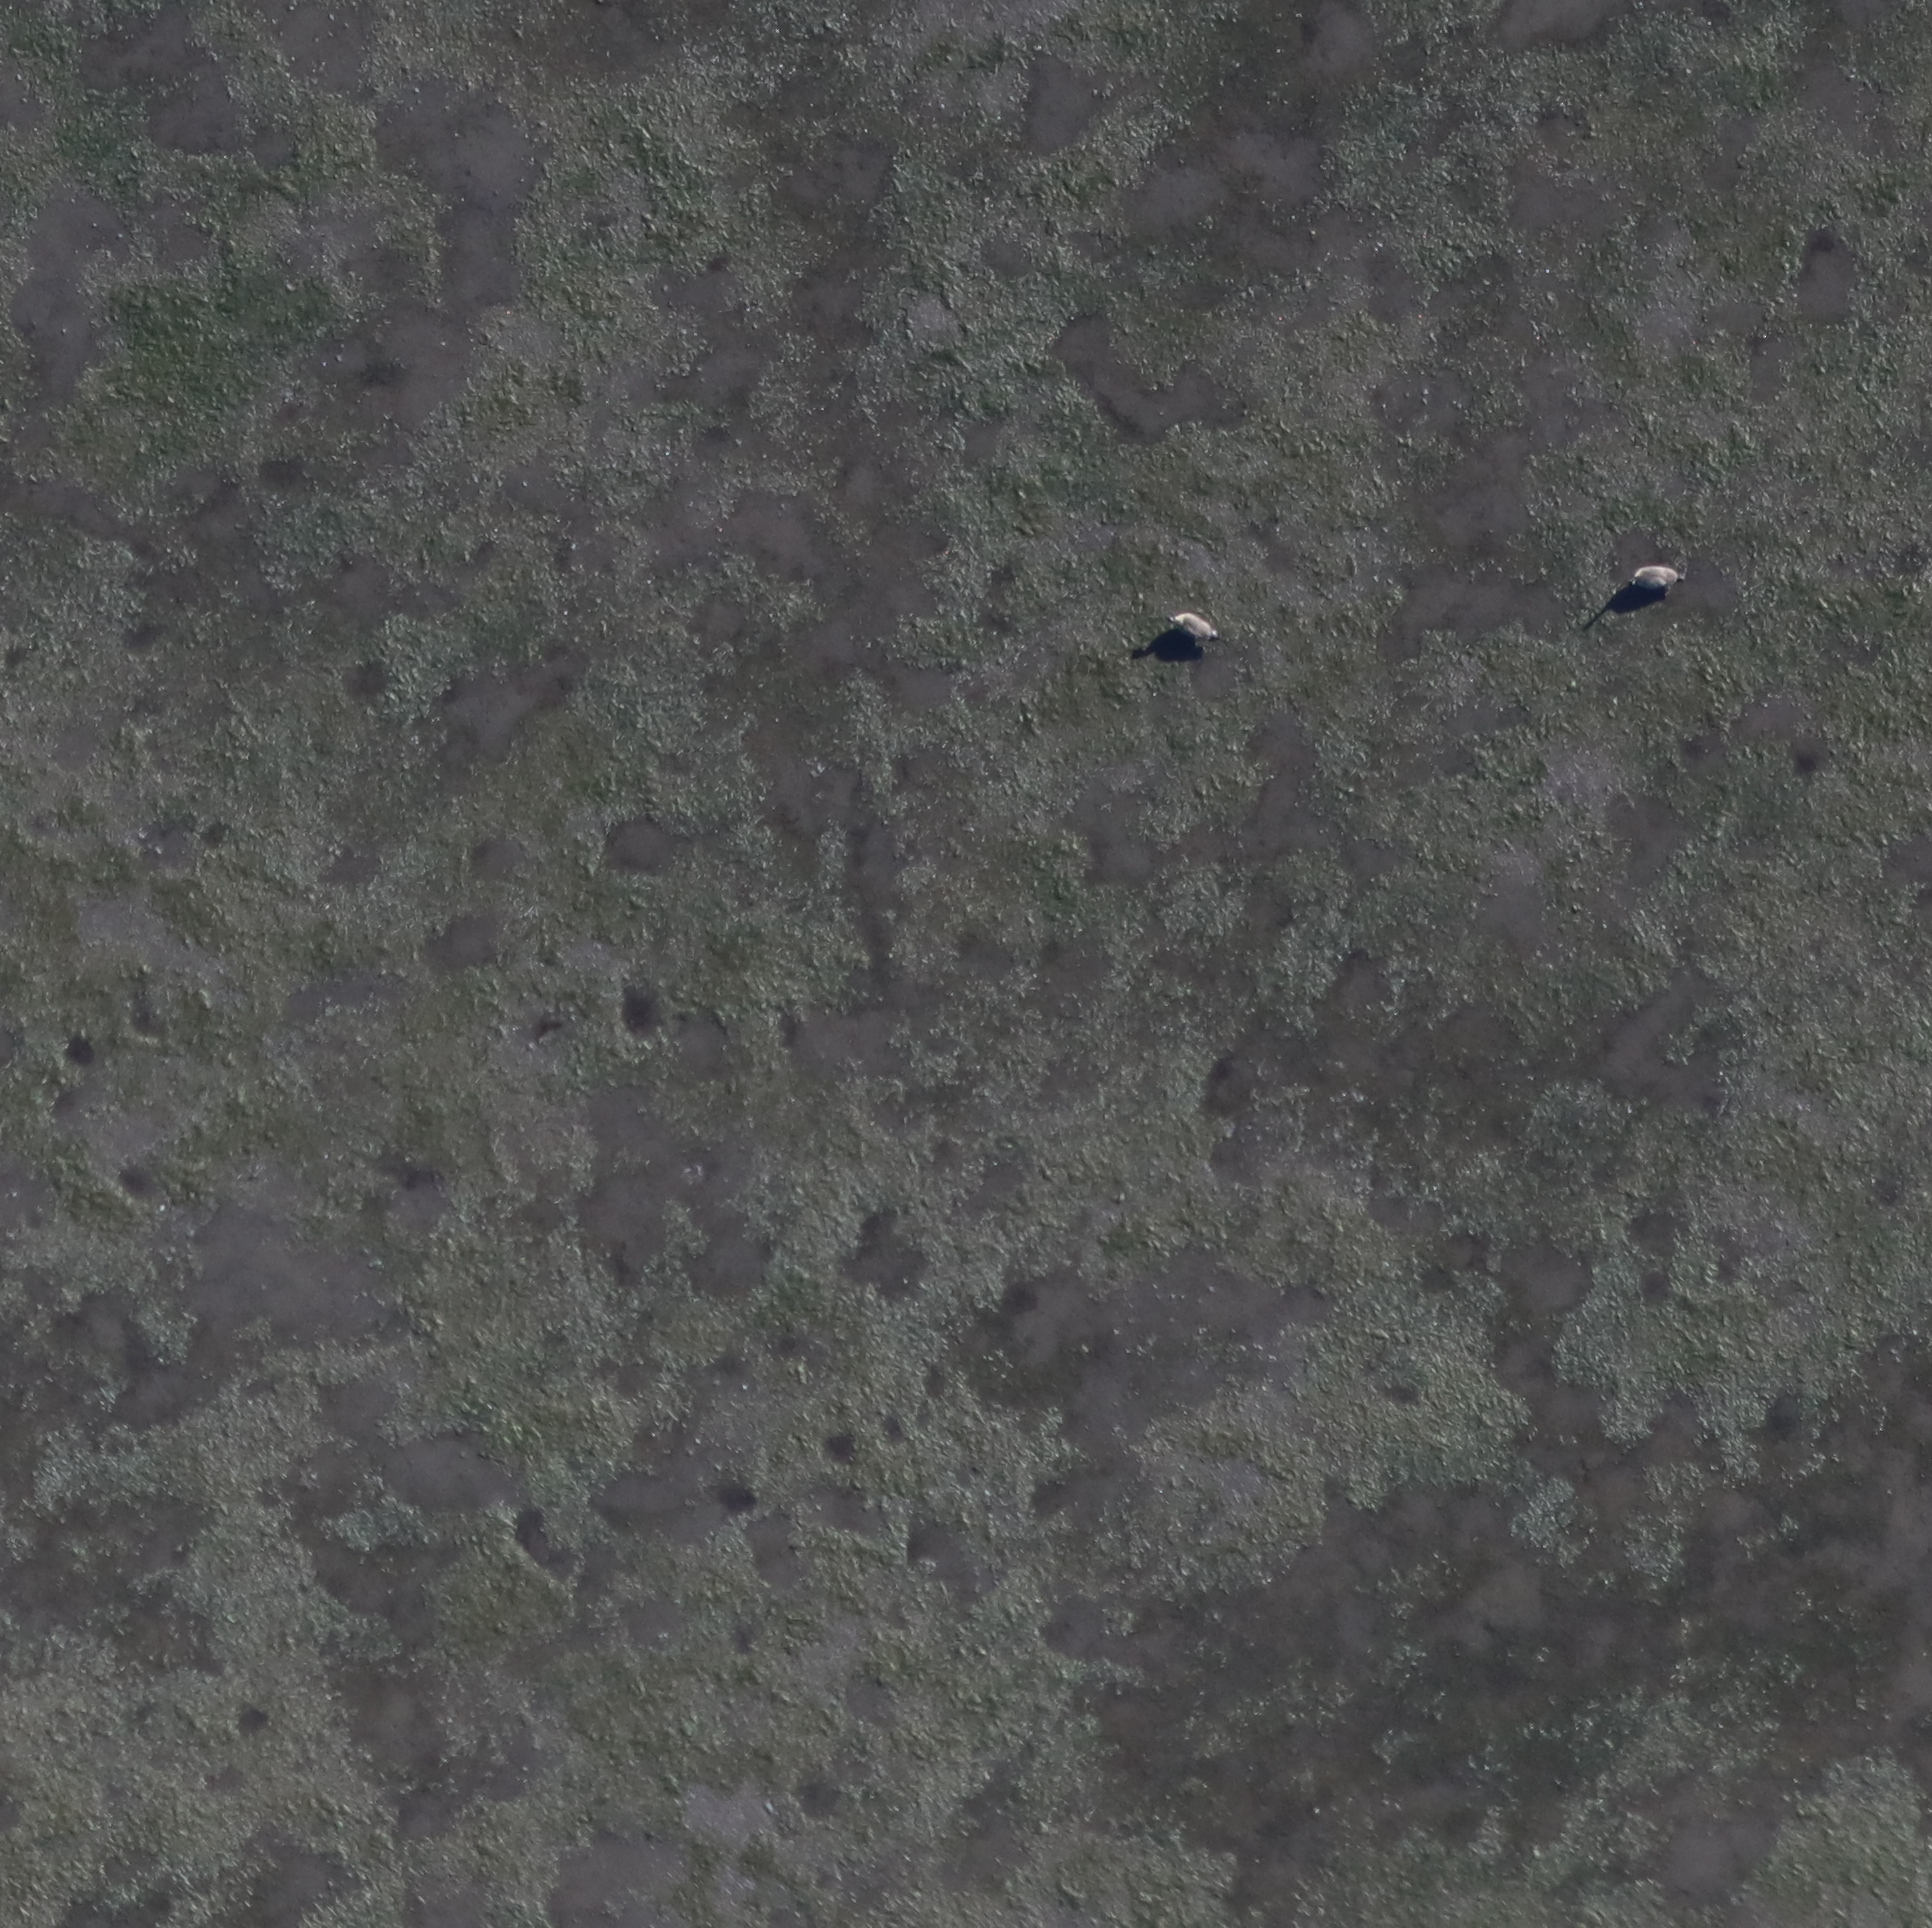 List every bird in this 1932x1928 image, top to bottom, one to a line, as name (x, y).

Canada goose (1652, 577)
Canada goose (1195, 626)